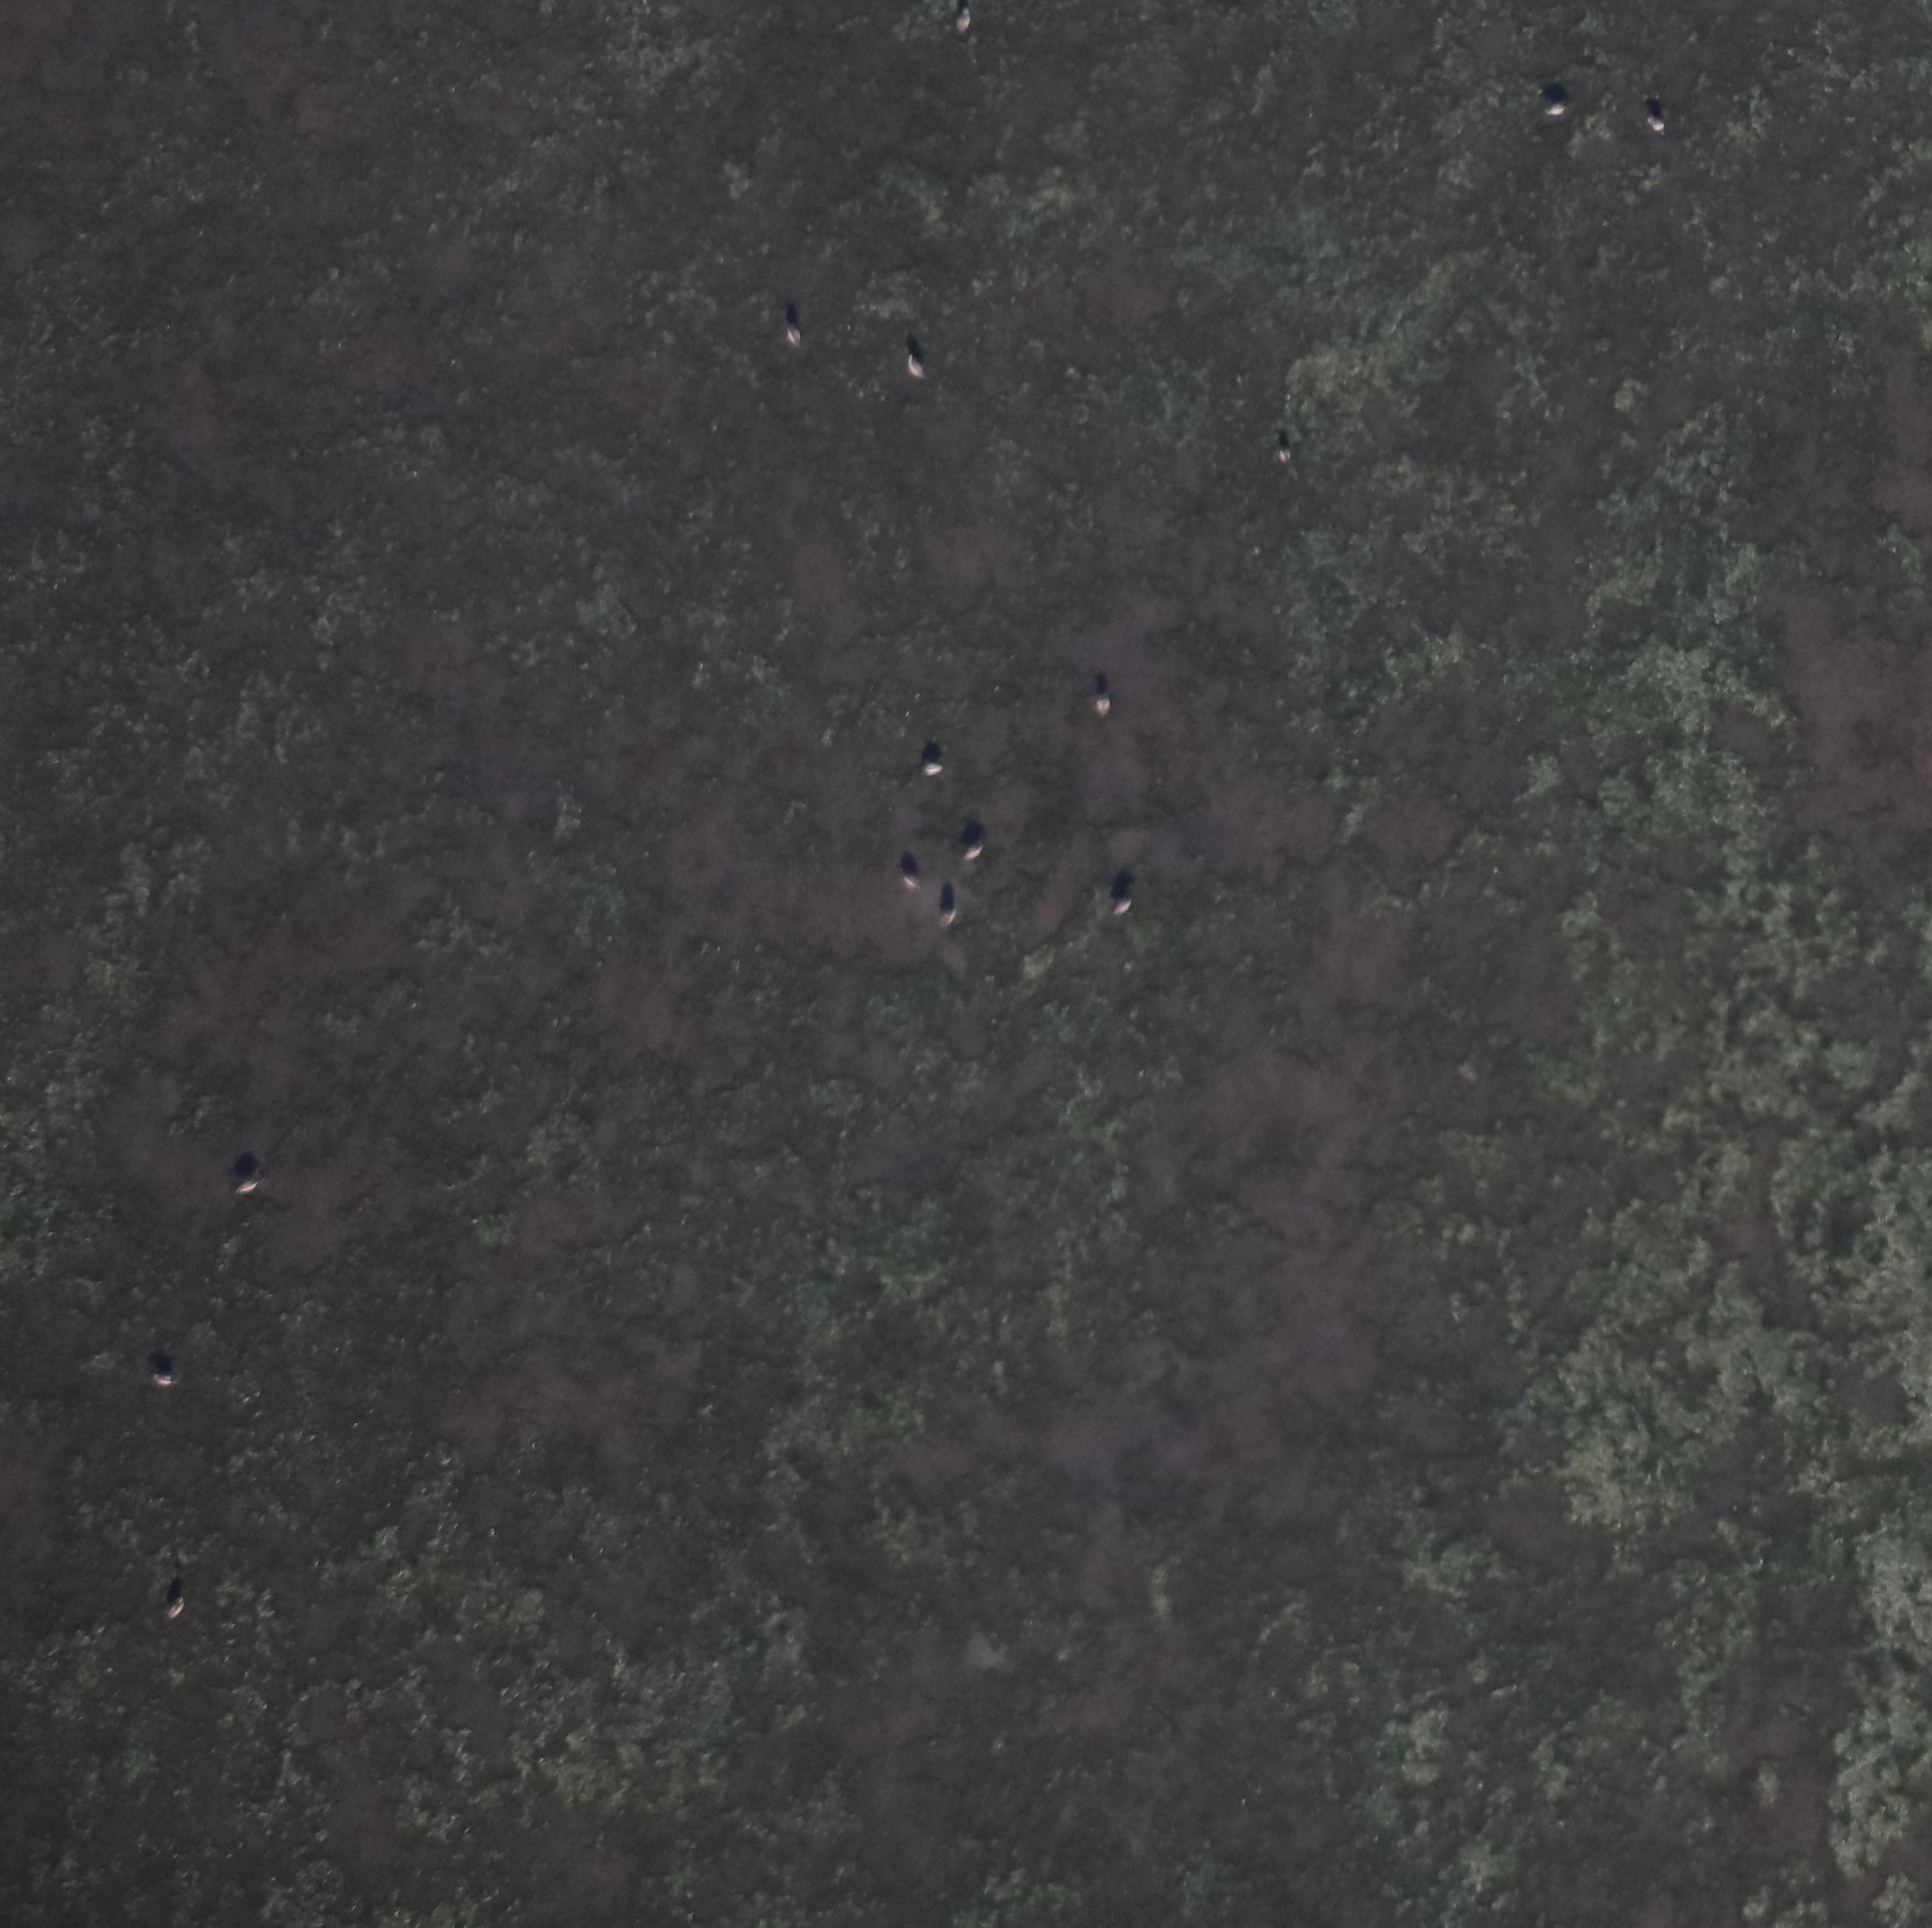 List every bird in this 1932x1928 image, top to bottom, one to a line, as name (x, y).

Canada goose (961, 22)
Canada goose (1555, 109)
Canada goose (1656, 125)
Canada goose (791, 334)
Canada goose (914, 364)
Canada goose (1285, 455)
Canada goose (1101, 703)
Canada goose (934, 768)
Canada goose (973, 851)
Canada goose (911, 880)
Canada goose (1123, 905)
Canada goose (948, 919)
Canada goose (248, 1186)
Canada goose (163, 1379)
Canada goose (175, 1608)